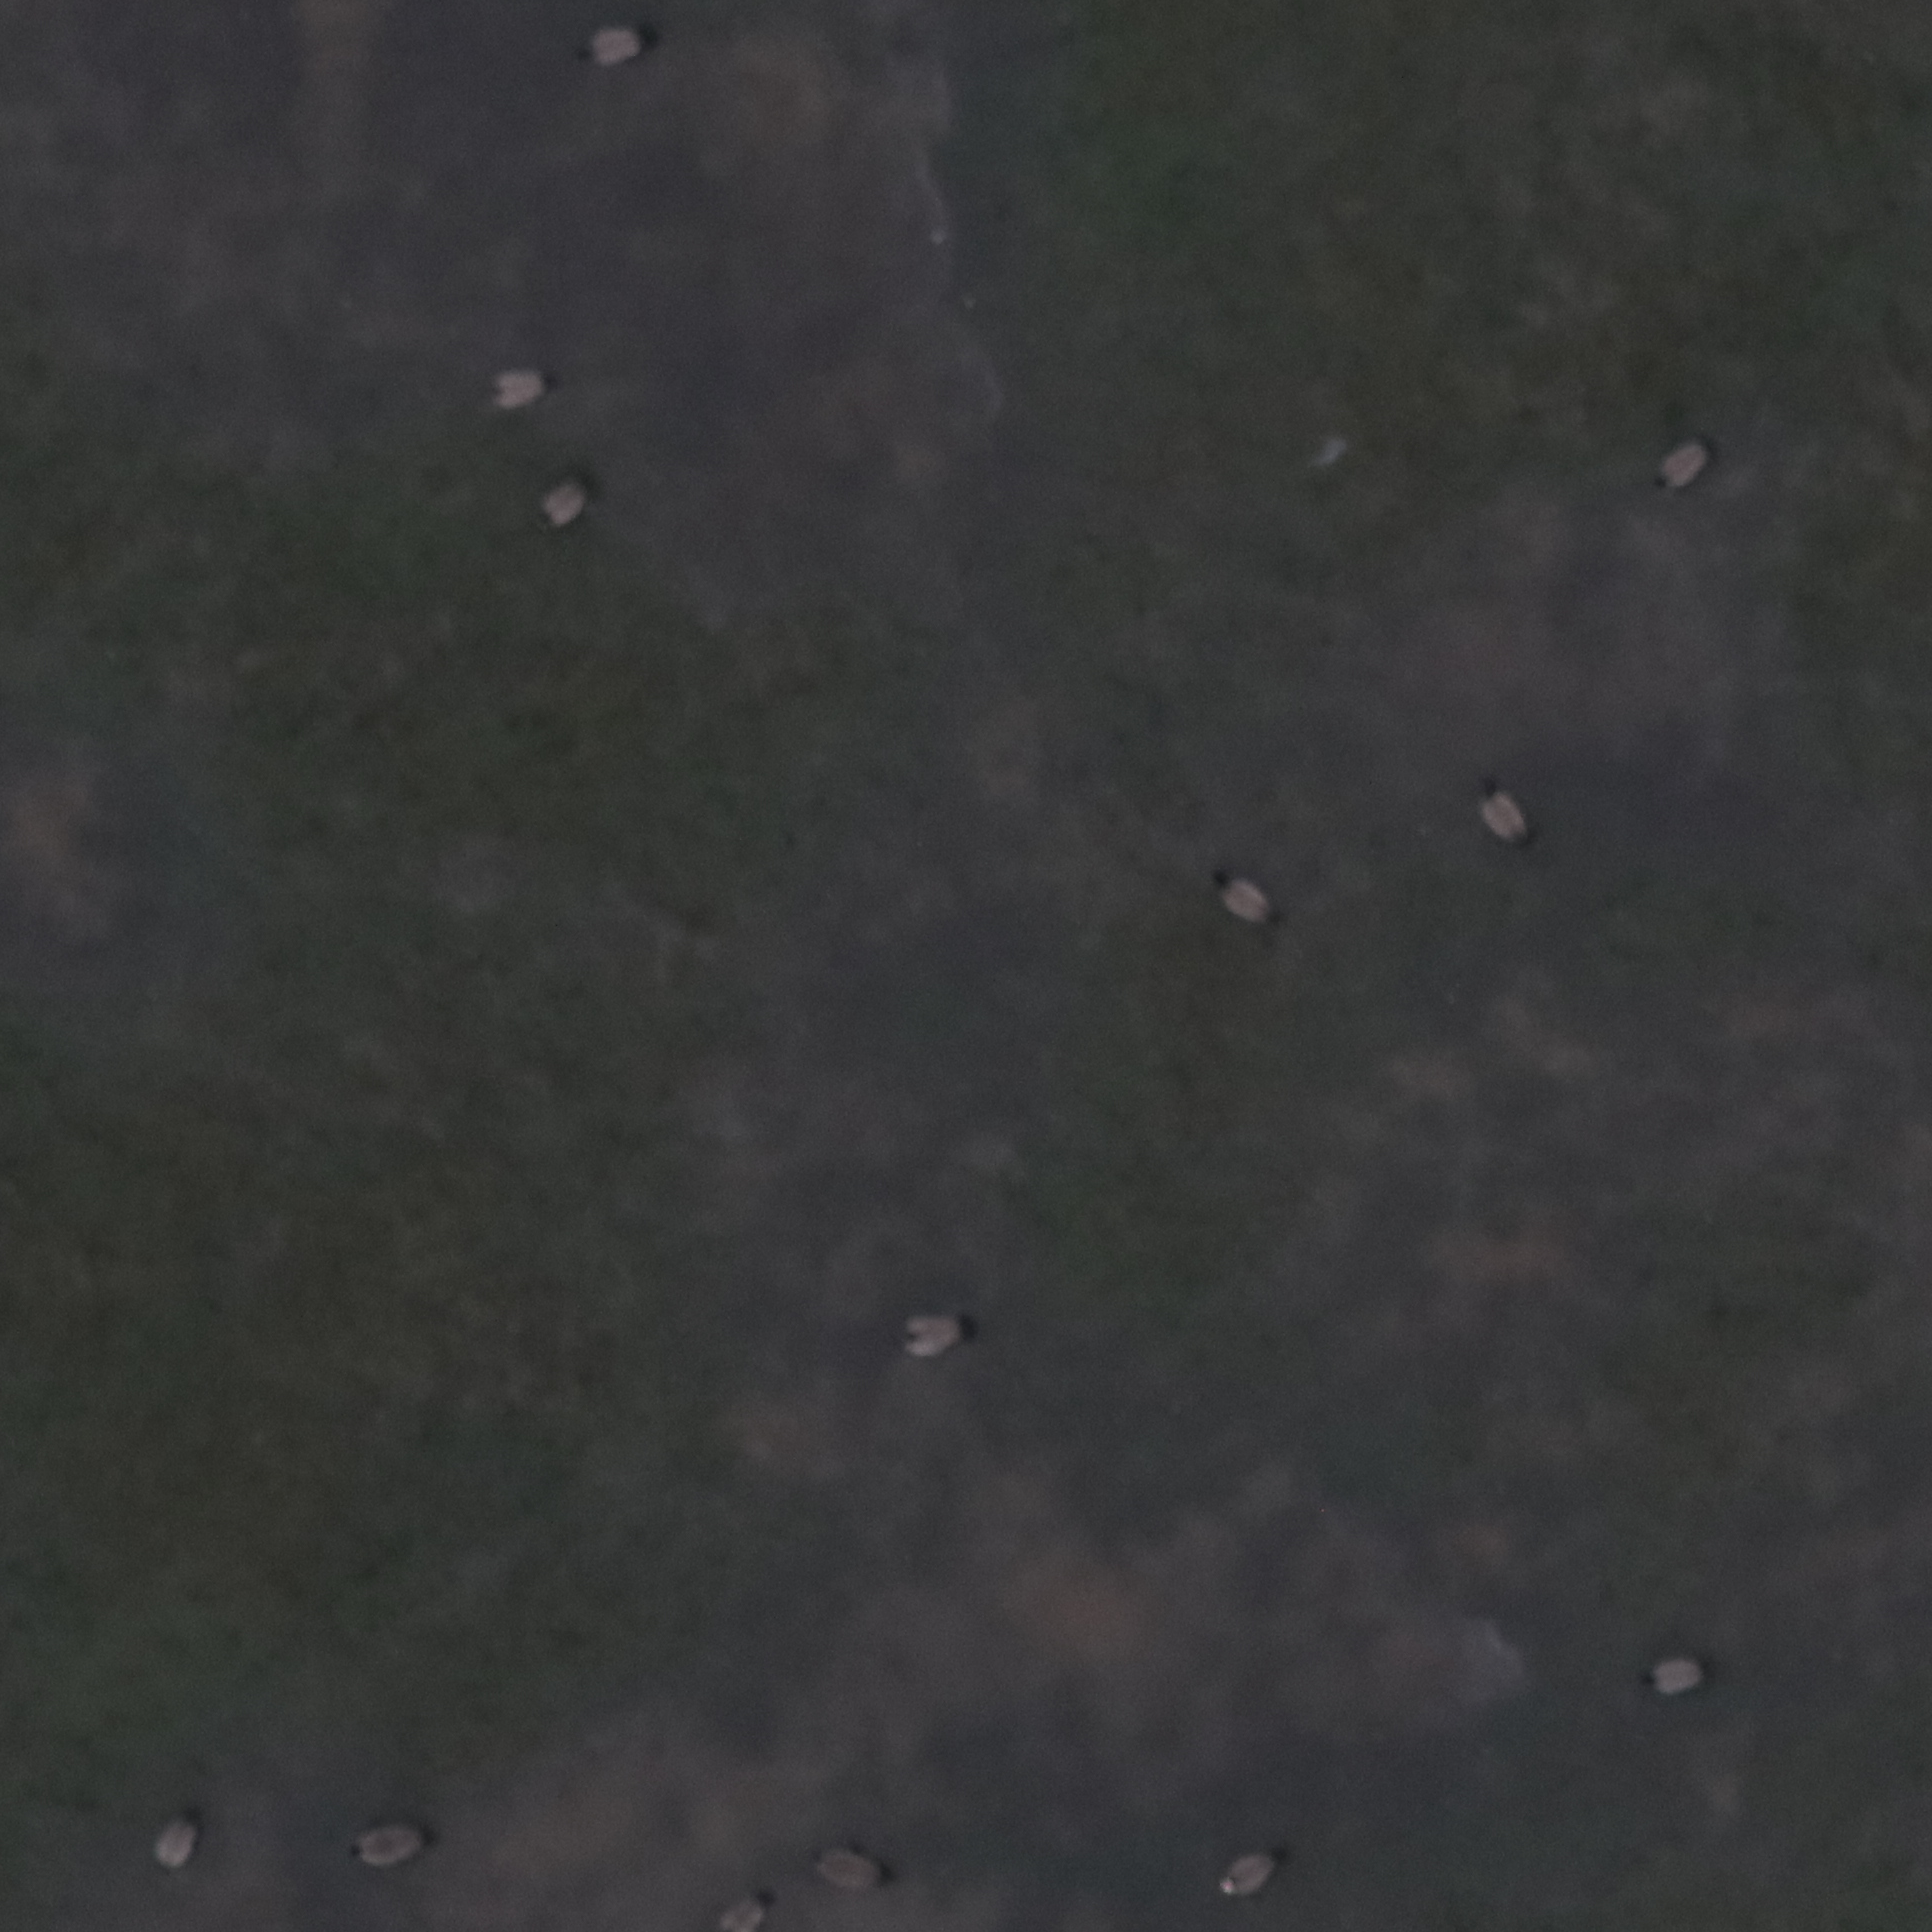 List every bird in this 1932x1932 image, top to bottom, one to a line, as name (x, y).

Canada goose (622, 46)
Canada goose (518, 390)
Canada goose (1686, 466)
Canada goose (565, 501)
Canada goose (1505, 818)
Canada goose (1244, 899)
Canada goose (932, 1333)
Canada goose (1675, 1678)
Canada goose (177, 1846)
Canada goose (385, 1846)
Canada goose (855, 1858)
Canada goose (1248, 1872)
Canada goose (747, 1920)